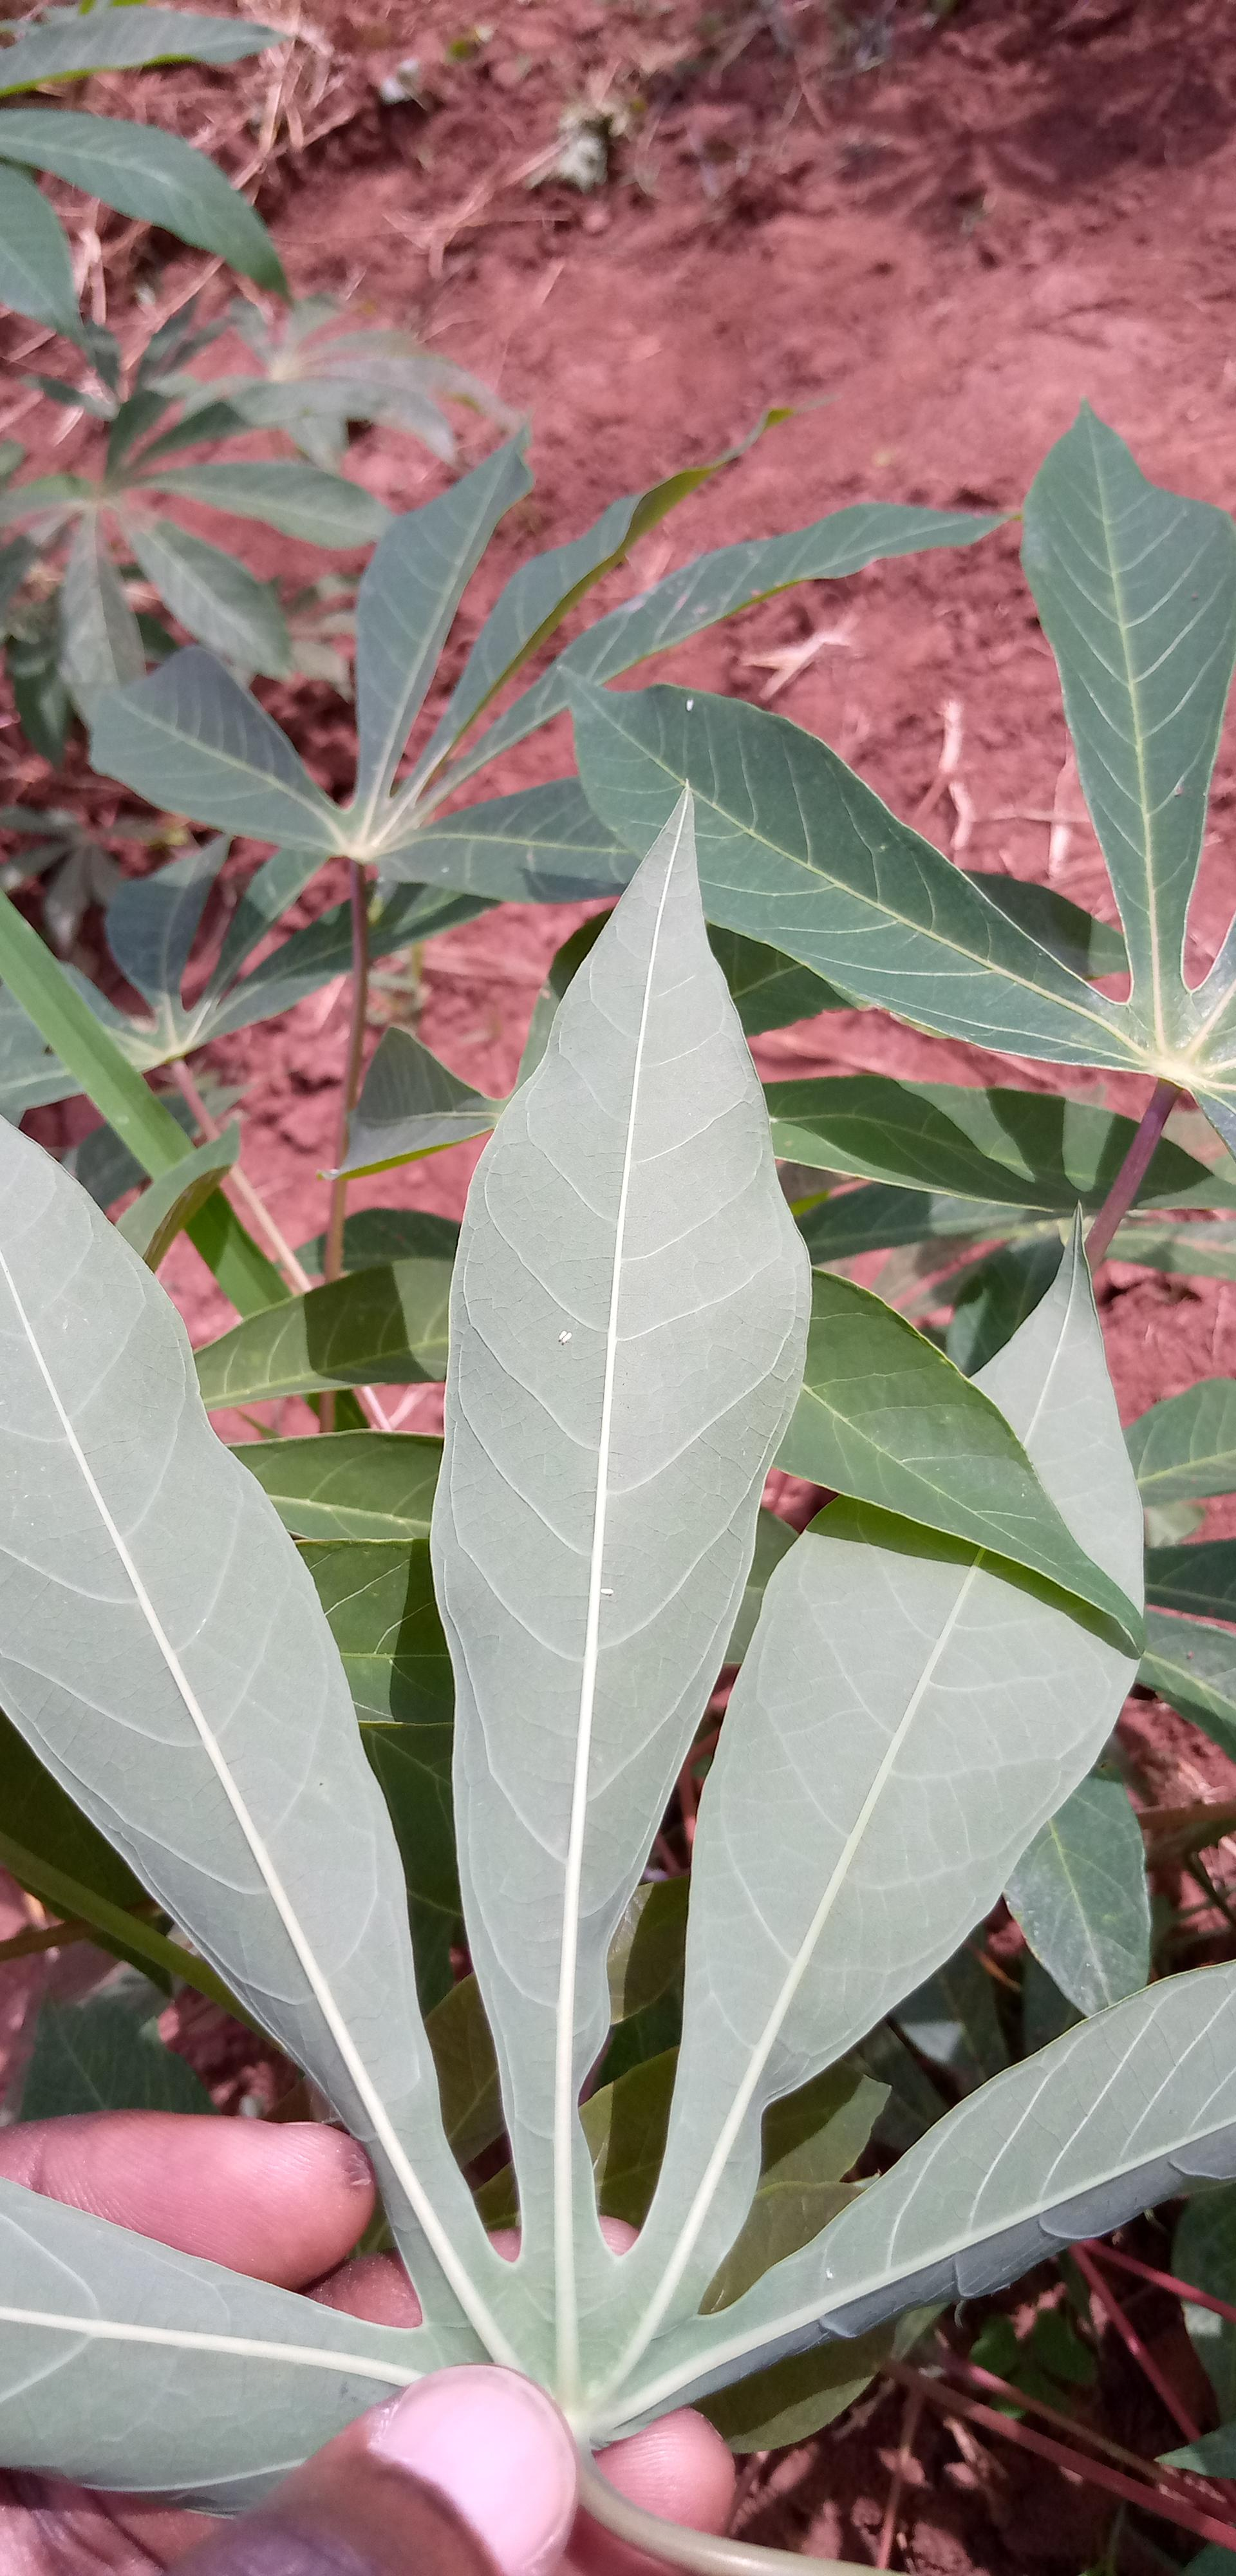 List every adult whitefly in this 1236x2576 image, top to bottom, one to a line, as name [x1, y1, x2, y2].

whitefly [548, 1321, 578, 1354]
whitefly [554, 1327, 574, 1355]
whitefly [585, 1570, 632, 1607]
whitefly [815, 2260, 839, 2288]